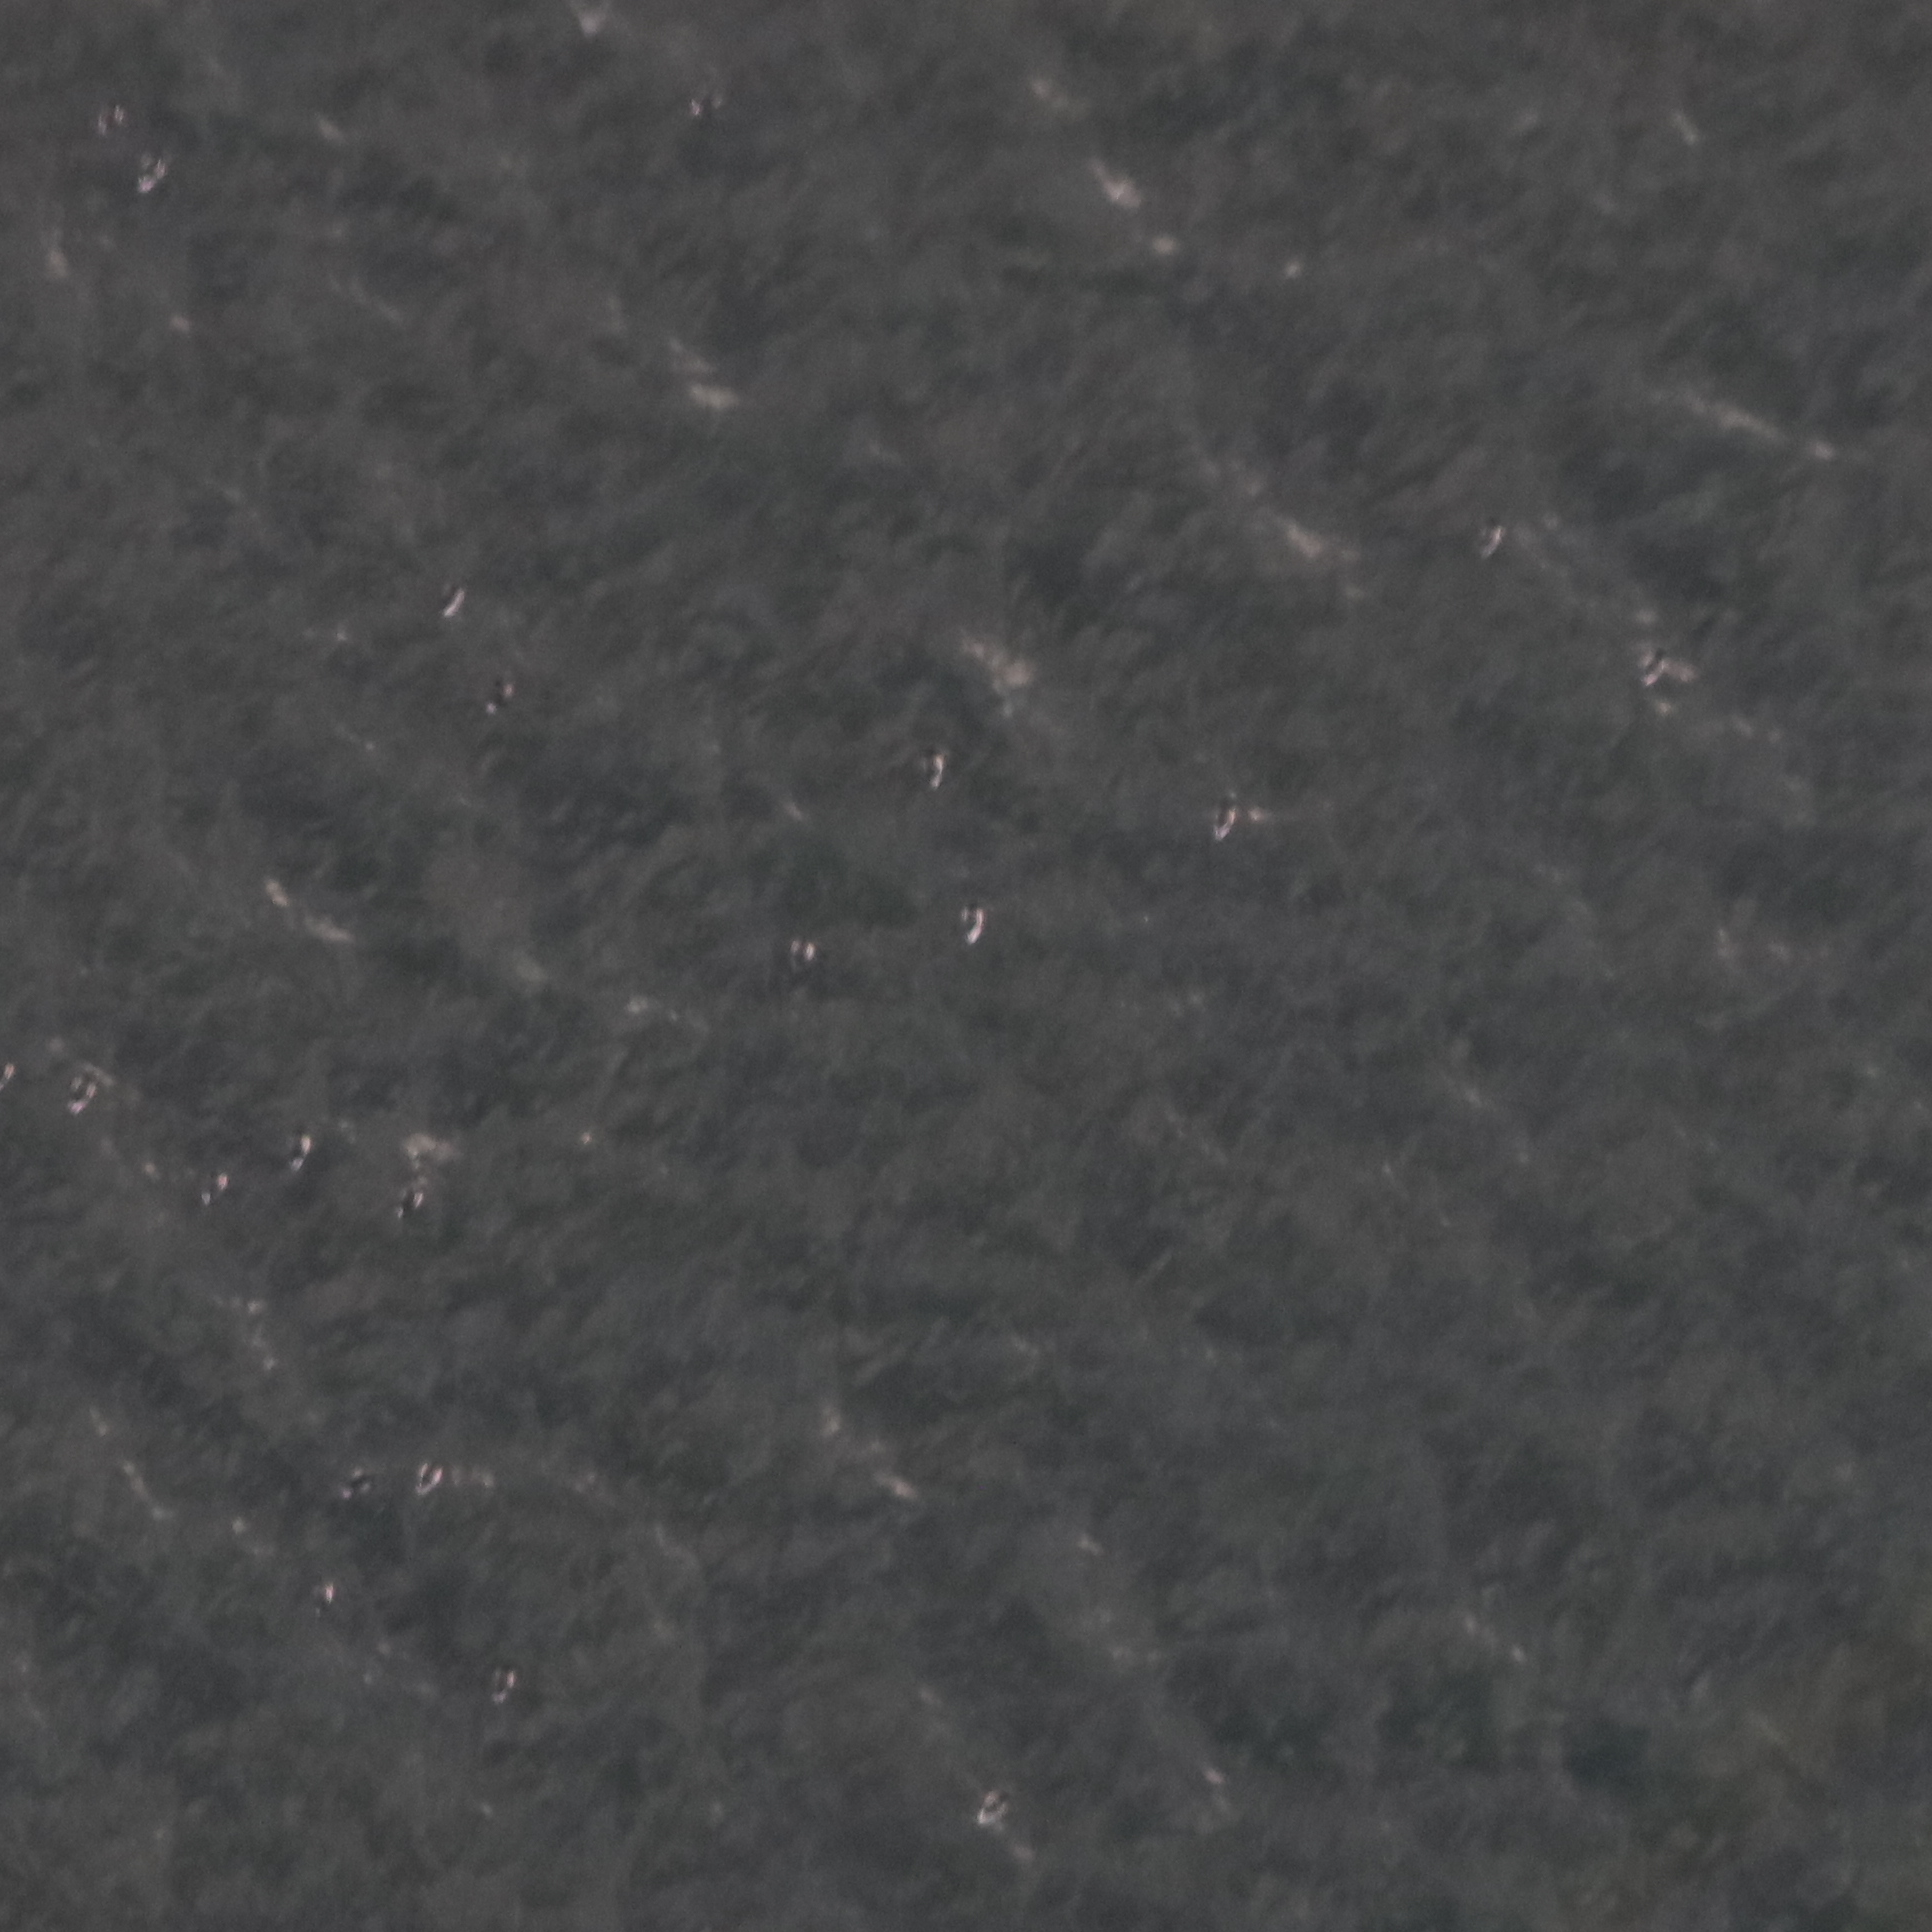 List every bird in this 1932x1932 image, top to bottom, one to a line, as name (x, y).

brant (705, 104)
brant (112, 118)
brant (152, 168)
brant (1490, 531)
brant (451, 597)
brant (1652, 665)
brant (498, 695)
brant (931, 768)
brant (1223, 817)
brant (971, 916)
brant (802, 953)
brant (1, 1073)
brant (81, 1093)
brant (297, 1145)
brant (215, 1181)
brant (410, 1199)
brant (427, 1472)
brant (357, 1481)
brant (319, 1597)
brant (503, 1678)
brant (994, 1805)